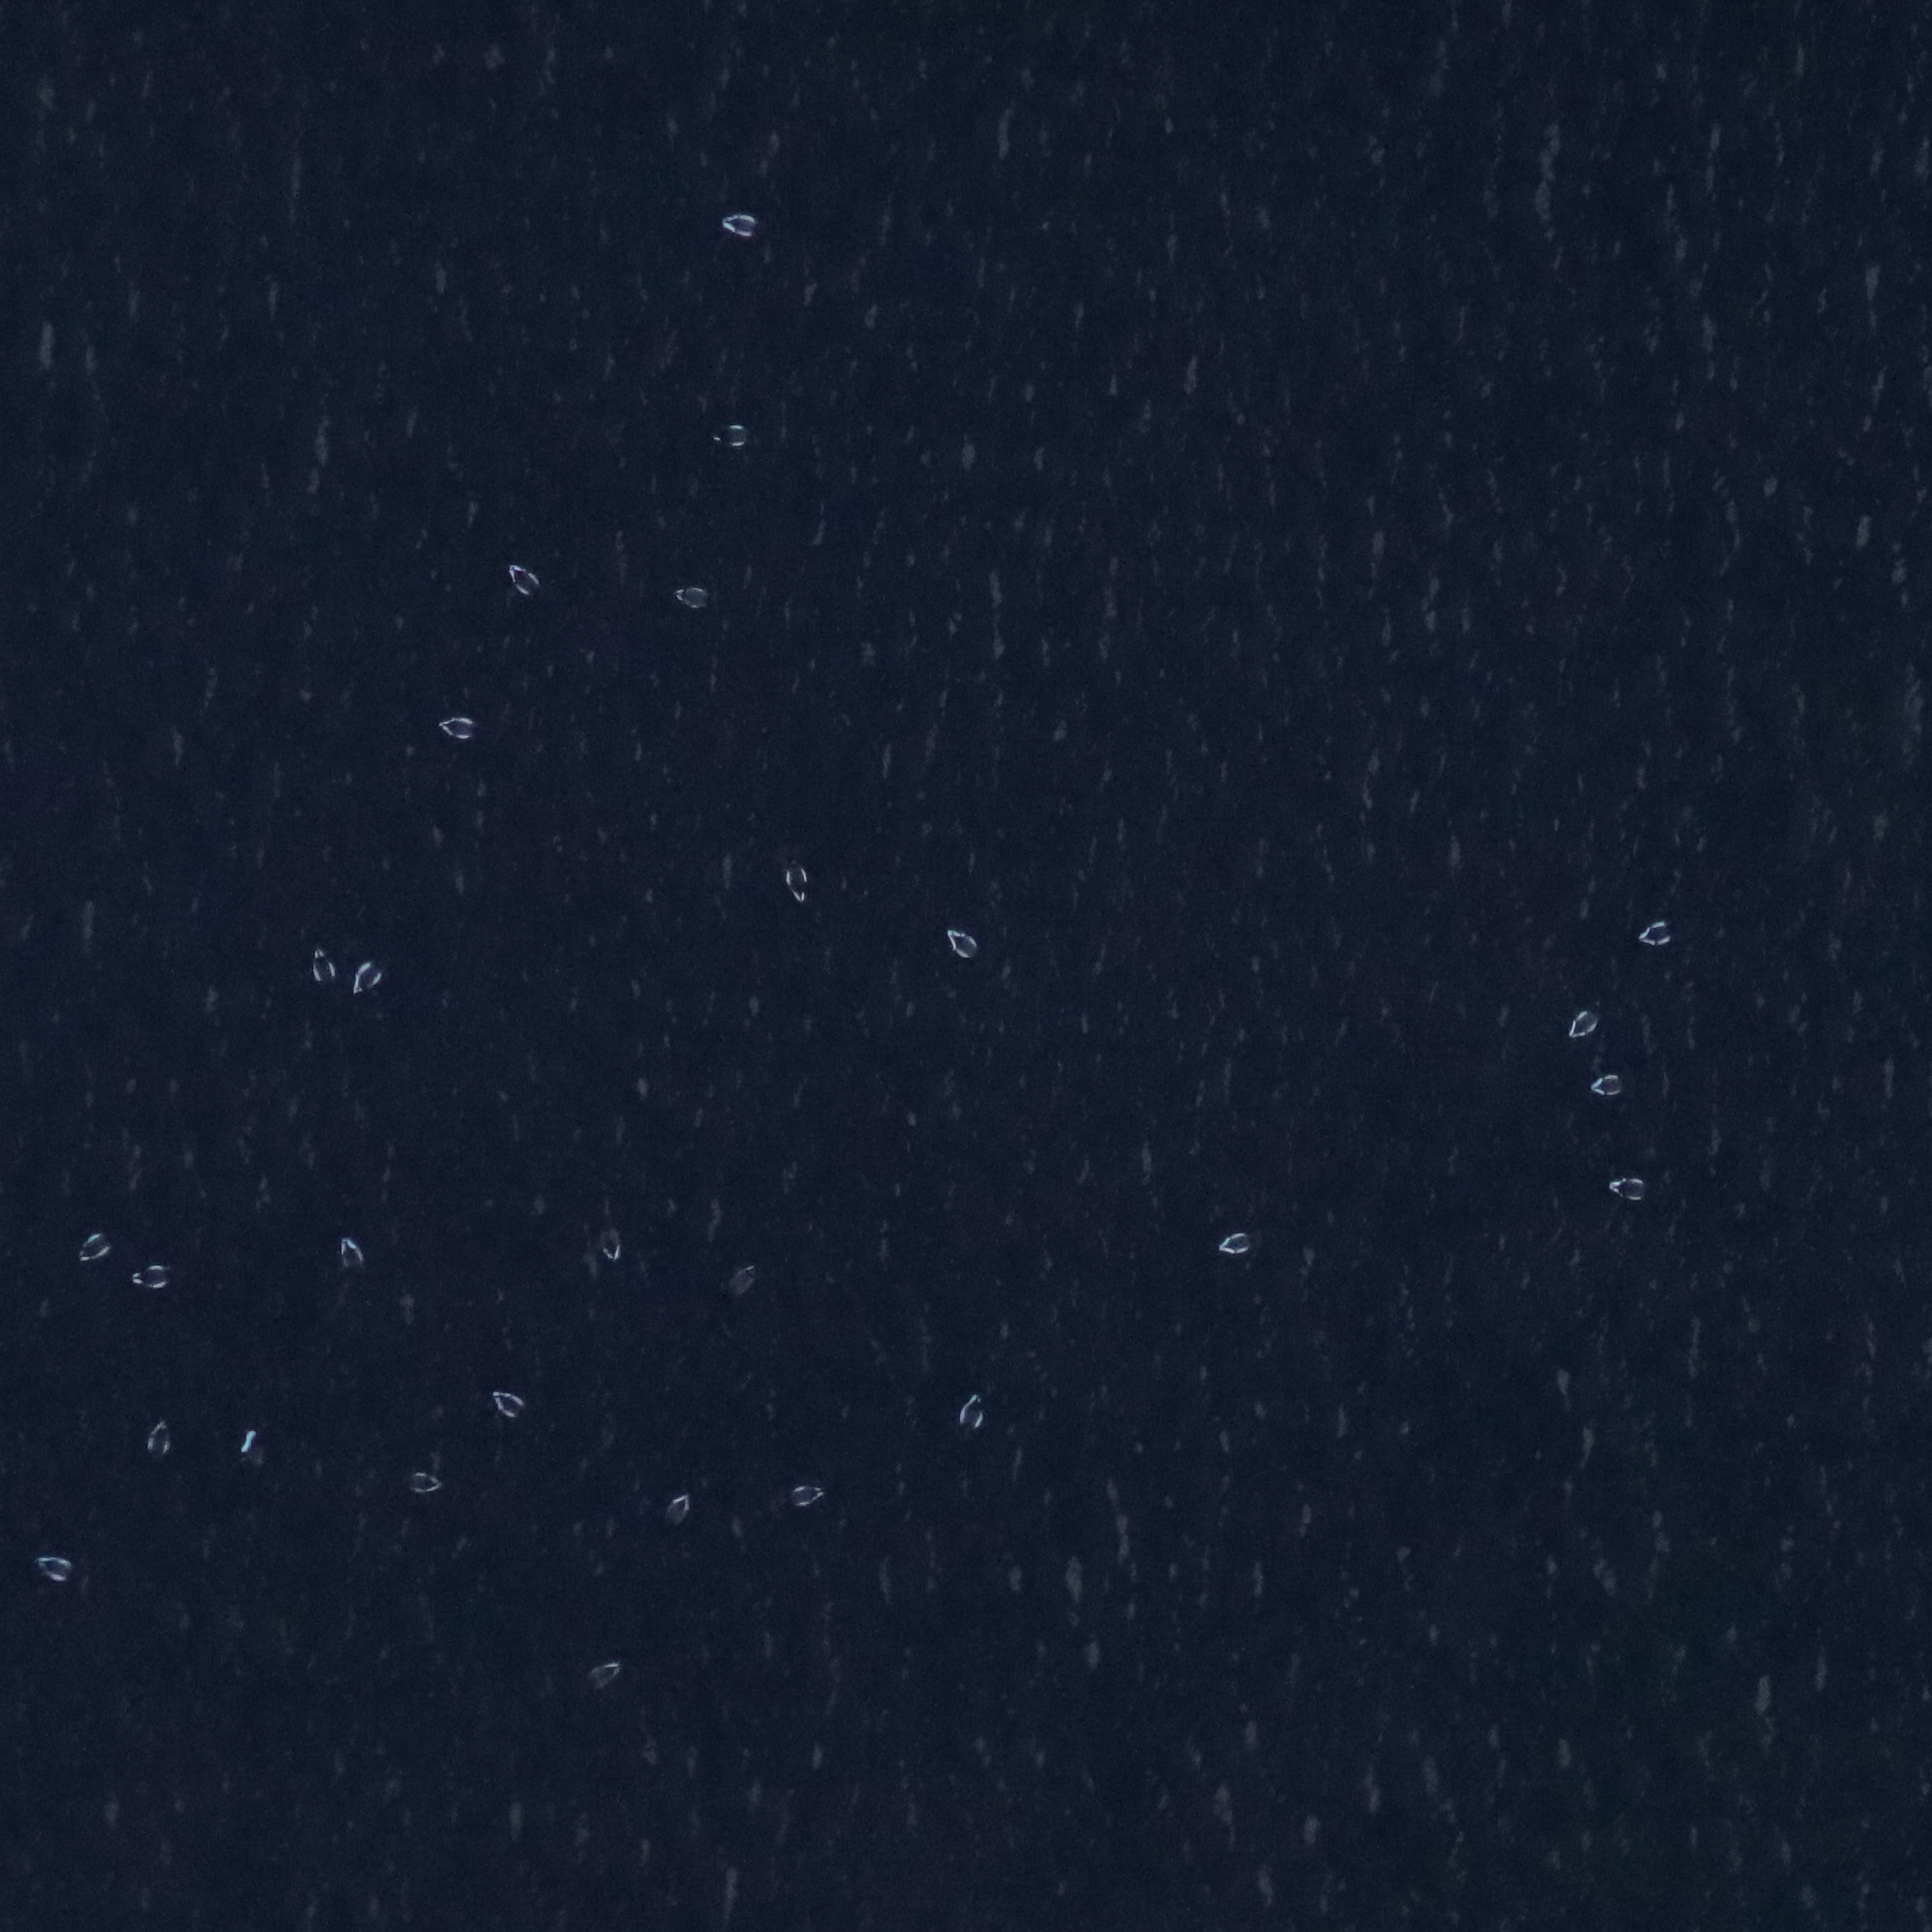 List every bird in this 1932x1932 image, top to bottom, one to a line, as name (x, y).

brant (744, 225)
brant (732, 433)
brant (525, 582)
brant (694, 595)
brant (459, 727)
brant (795, 879)
brant (1658, 932)
brant (964, 945)
brant (323, 968)
brant (367, 976)
brant (1587, 1021)
brant (1610, 1084)
brant (1632, 1189)
brant (609, 1240)
brant (1240, 1243)
brant (94, 1246)
brant (352, 1259)
brant (153, 1276)
brant (743, 1280)
brant (511, 1405)
brant (969, 1414)
brant (159, 1439)
brant (254, 1448)
brant (423, 1481)
brant (805, 1496)
brant (677, 1510)
brant (57, 1570)
brant (602, 1675)